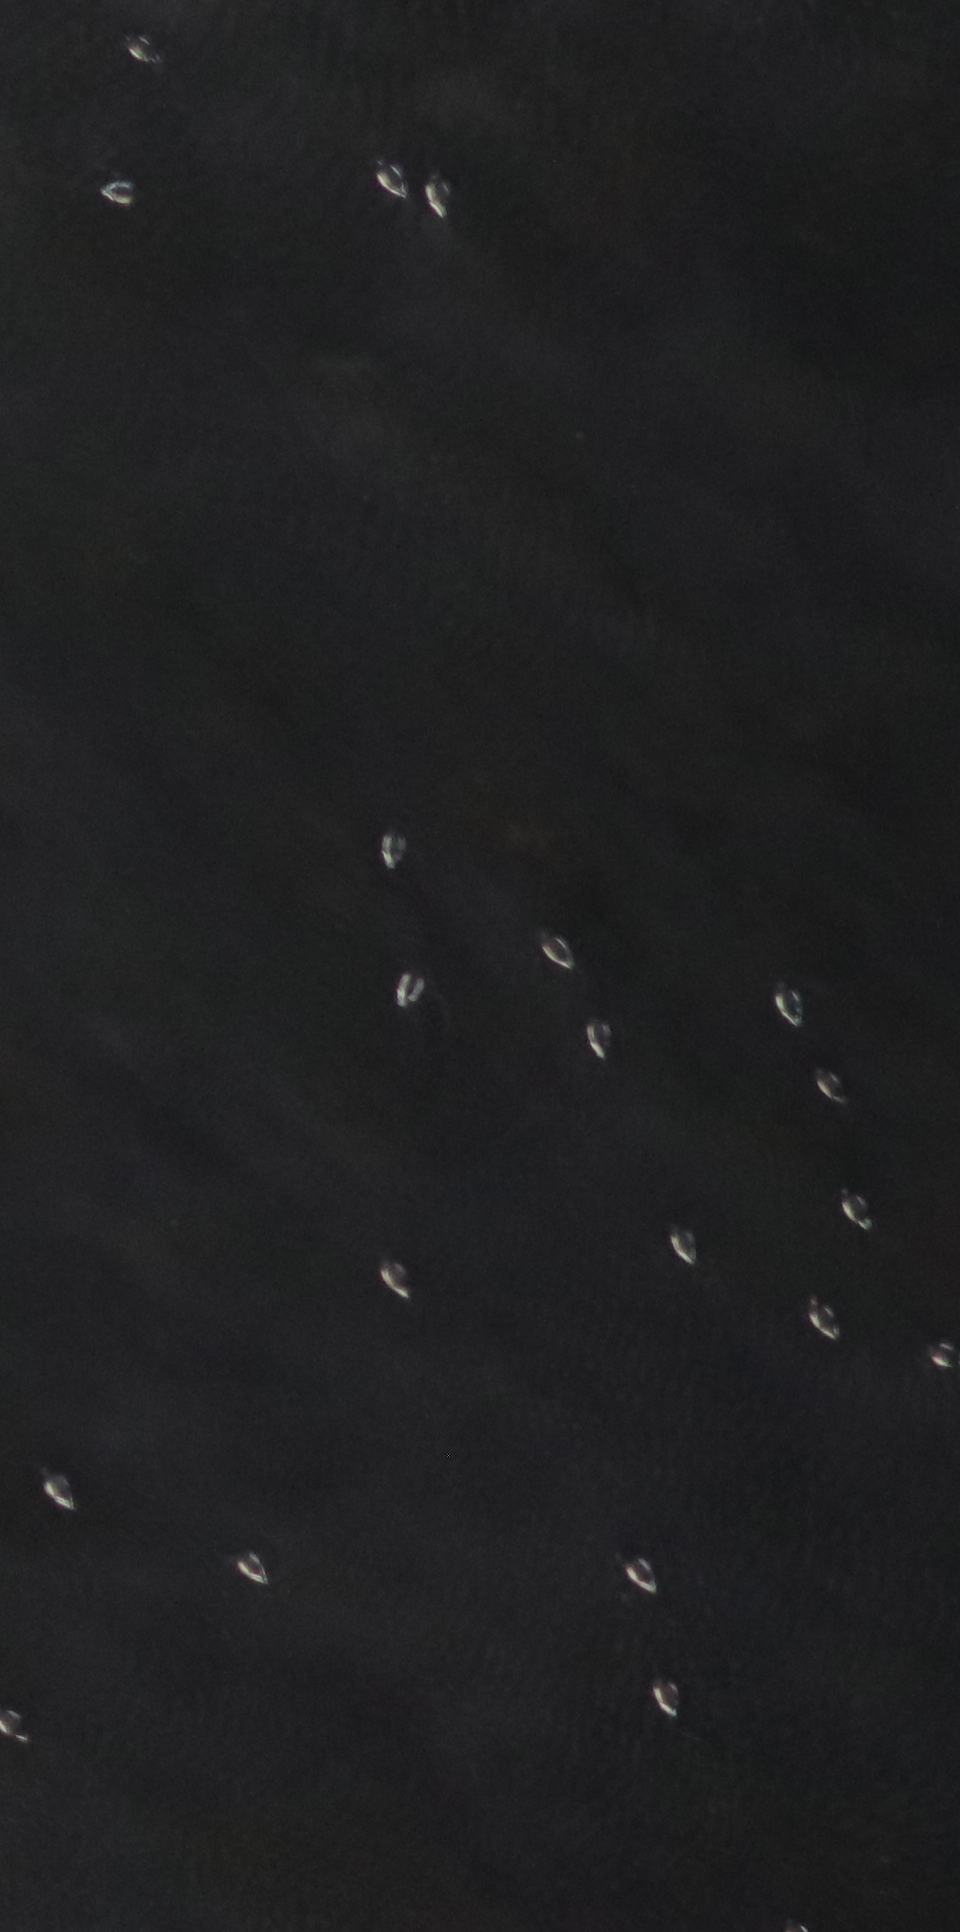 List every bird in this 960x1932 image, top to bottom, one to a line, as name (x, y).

brant (142, 48)
brant (390, 183)
brant (116, 188)
brant (438, 194)
brant (394, 851)
brant (559, 951)
brant (414, 988)
brant (789, 1003)
brant (599, 1036)
brant (829, 1084)
brant (855, 1210)
brant (684, 1244)
brant (395, 1276)
brant (824, 1318)
brant (946, 1354)
brant (57, 1488)
brant (251, 1566)
brant (641, 1573)
brant (664, 1695)
brant (10, 1722)